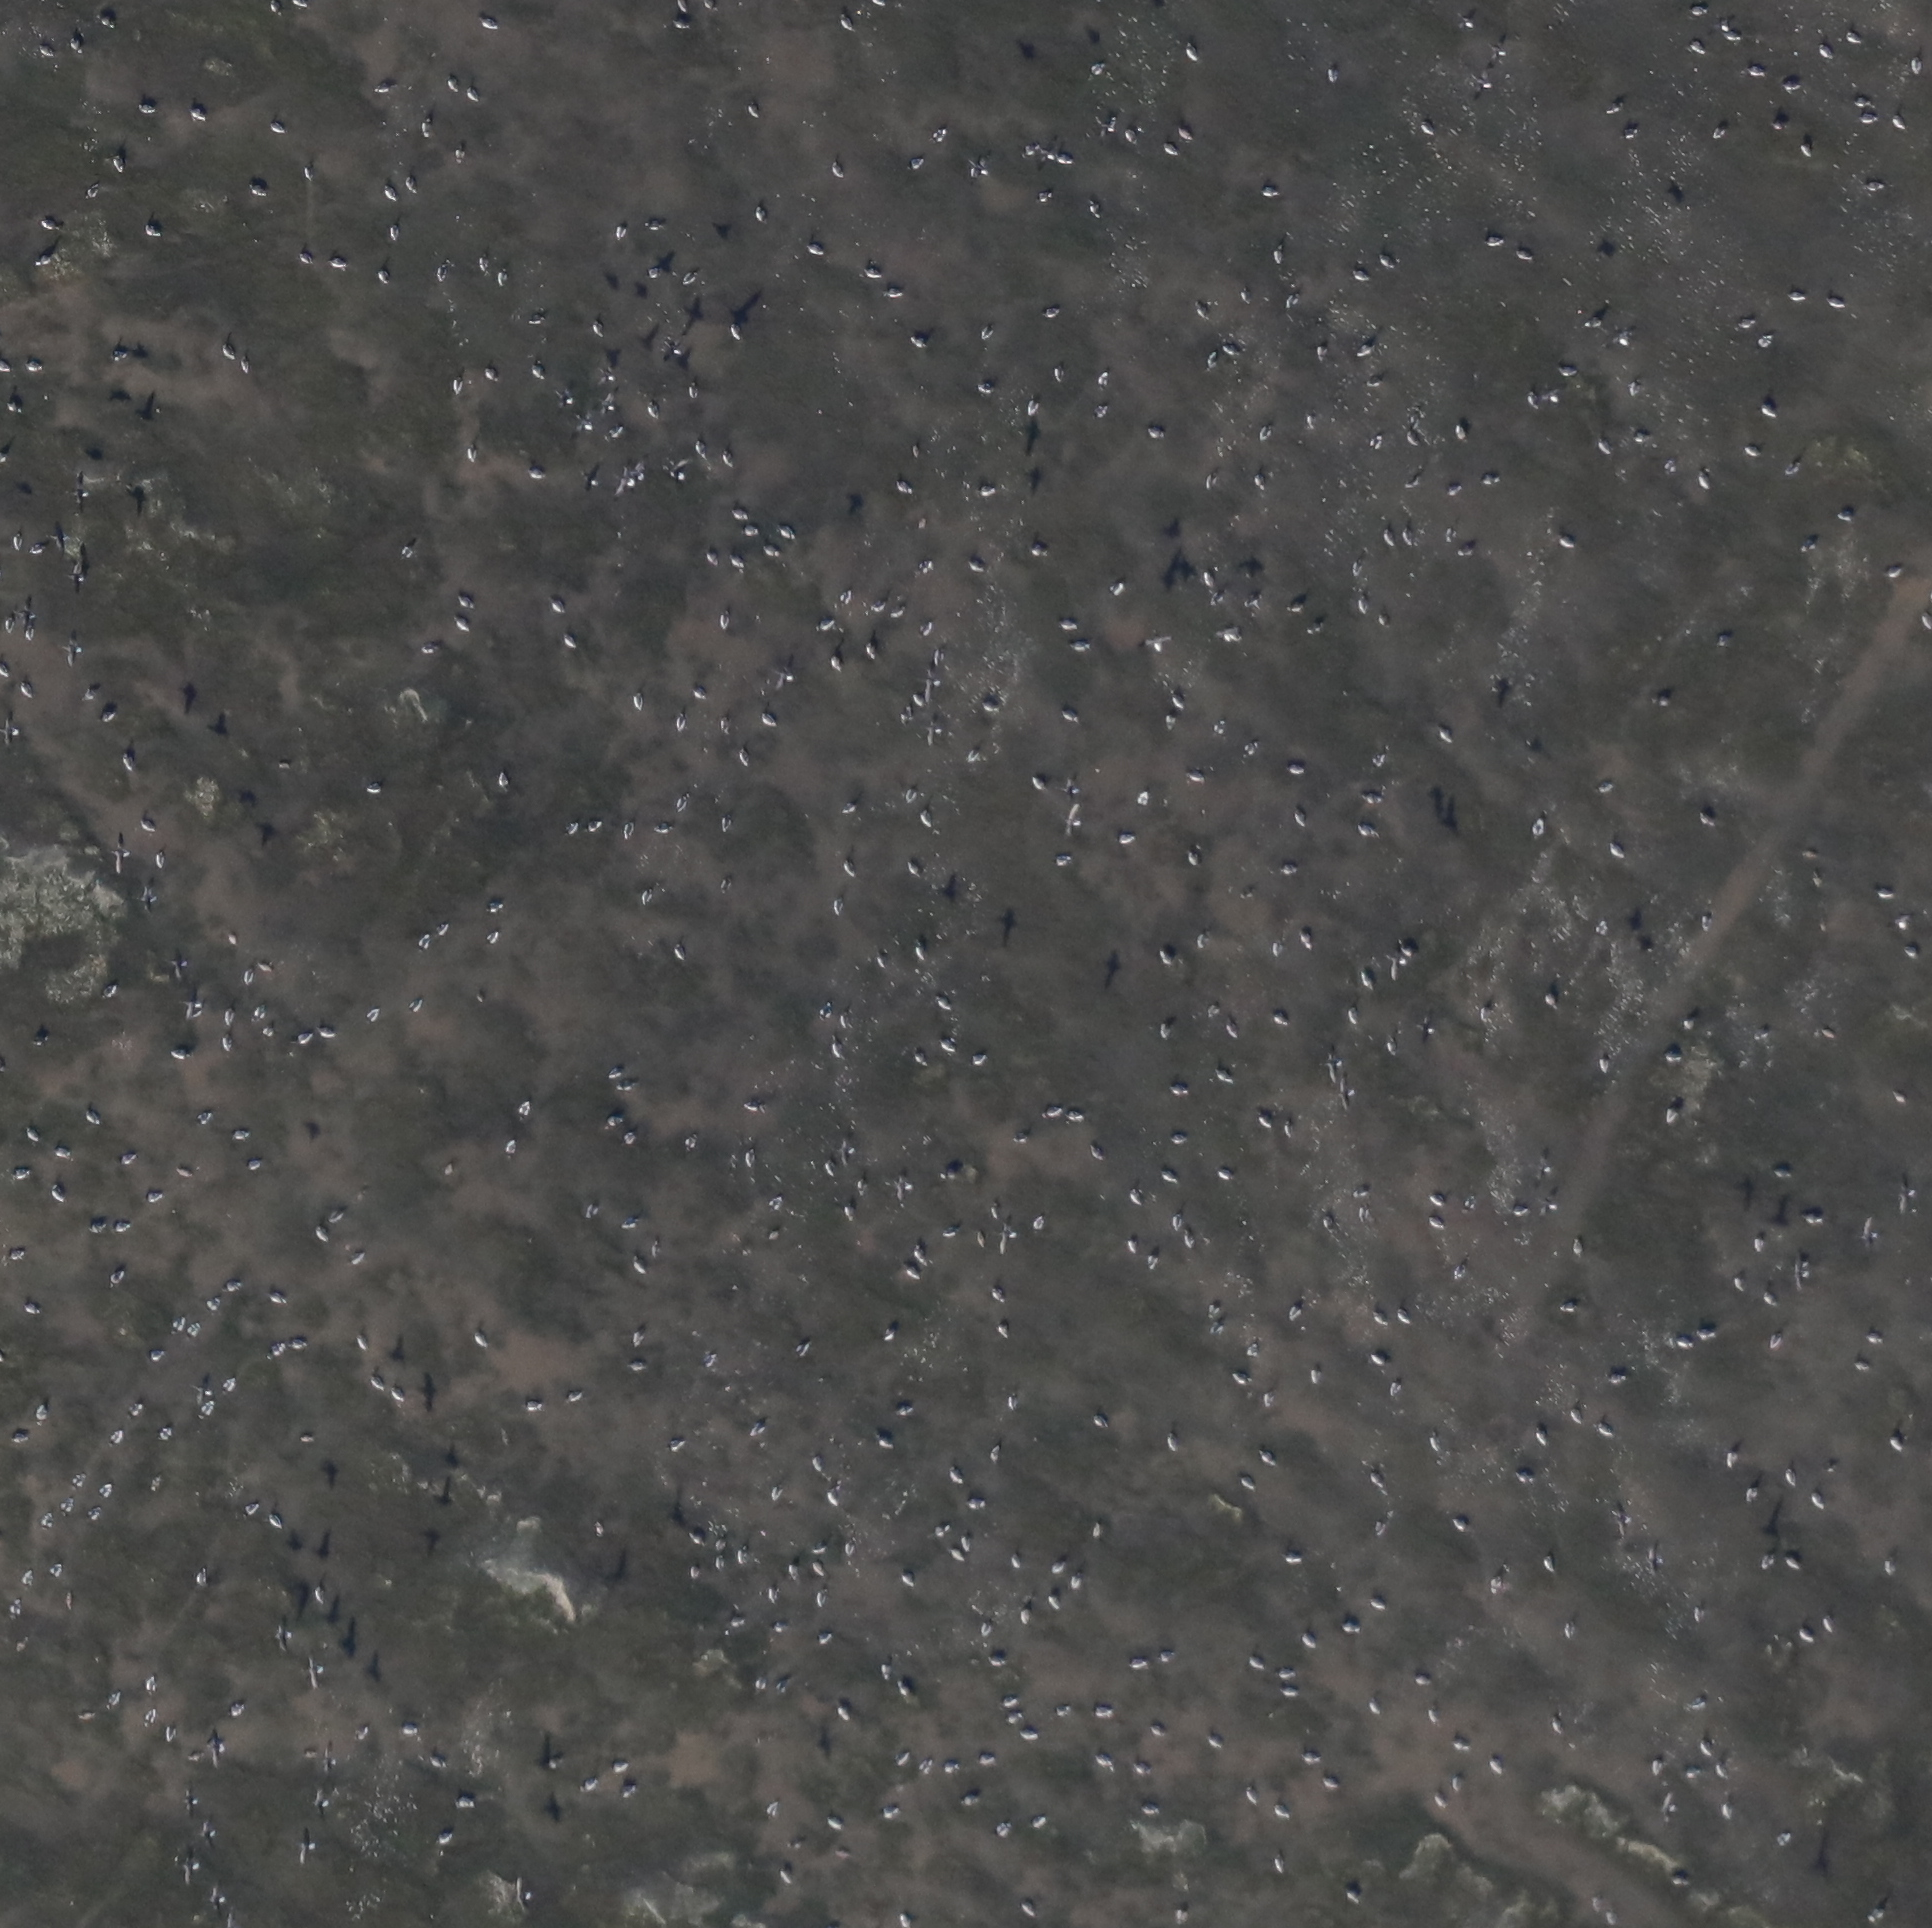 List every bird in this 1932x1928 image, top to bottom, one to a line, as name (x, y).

brant (274, 8)
brant (1699, 10)
brant (304, 13)
brant (1474, 16)
brant (1723, 18)
brant (116, 22)
brant (841, 25)
brant (489, 26)
brant (687, 26)
brant (1855, 36)
brant (1735, 37)
brant (80, 45)
brant (54, 49)
brant (1699, 49)
brant (1832, 49)
brant (1498, 50)
brant (1188, 55)
brant (1915, 68)
brant (1100, 72)
brant (1750, 73)
brant (1334, 77)
brant (453, 83)
brant (1482, 83)
brant (388, 84)
brant (1786, 87)
brant (478, 102)
brant (1608, 104)
brant (1865, 108)
brant (149, 113)
brant (757, 113)
brant (209, 119)
brant (1904, 119)
brant (1439, 120)
brant (1871, 125)
brant (1635, 126)
brant (286, 127)
brant (1108, 127)
brant (1779, 127)
brant (426, 129)
brant (1722, 132)
brant (1184, 135)
brant (950, 137)
brant (1131, 137)
brant (1812, 140)
brant (1030, 147)
brant (466, 155)
brant (1047, 155)
brant (1066, 156)
brant (1172, 156)
brant (924, 161)
brant (126, 169)
brant (841, 170)
brant (316, 173)
brant (980, 173)
brant (416, 179)
brant (1875, 186)
brant (98, 188)
brant (258, 188)
brant (392, 193)
brant (1043, 198)
brant (1265, 198)
brant (1089, 200)
brant (761, 206)
brant (57, 226)
brant (667, 226)
brant (159, 228)
brant (625, 233)
brant (394, 234)
brant (1494, 238)
brant (1277, 249)
brant (817, 253)
brant (1528, 256)
brant (480, 258)
brant (44, 261)
brant (304, 261)
brant (341, 265)
brant (1387, 265)
brant (645, 268)
brant (874, 275)
brant (1357, 275)
brant (446, 277)
brant (691, 279)
brant (387, 281)
brant (505, 283)
brant (899, 289)
brant (1238, 293)
brant (1293, 293)
brant (1795, 297)
brant (1052, 306)
brant (1203, 306)
brant (1842, 309)
brant (1748, 318)
brant (544, 319)
brant (1602, 319)
brant (597, 324)
brant (732, 325)
brant (986, 335)
brant (1631, 339)
brant (1766, 344)
brant (1366, 346)
brant (1227, 347)
brant (919, 348)
brant (227, 351)
brant (673, 351)
brant (1321, 351)
brant (123, 356)
brant (39, 362)
brant (247, 366)
brant (1201, 366)
brant (7, 368)
brant (535, 371)
brant (1105, 372)
brant (1566, 372)
brant (489, 374)
brant (608, 376)
brant (1378, 378)
brant (454, 380)
brant (1052, 380)
brant (1634, 383)
brant (986, 384)
brant (568, 395)
brant (1554, 396)
brant (696, 398)
brant (1538, 398)
brant (1774, 404)
brant (15, 406)
brant (607, 407)
brant (660, 410)
brant (1026, 413)
brant (1321, 414)
brant (1100, 423)
brant (582, 424)
brant (1265, 428)
brant (1162, 431)
brant (625, 435)
brant (1456, 435)
brant (1408, 437)
brant (1639, 437)
brant (1374, 440)
other bird (913, 451)
brant (1755, 452)
brant (1605, 453)
brant (699, 455)
brant (479, 460)
brant (727, 463)
brant (1671, 466)
brant (637, 469)
brant (542, 471)
brant (1803, 472)
brant (679, 473)
brant (1493, 473)
brant (1408, 476)
brant (594, 482)
brant (1260, 485)
brant (1711, 485)
brant (1219, 487)
brant (628, 488)
brant (903, 488)
brant (1459, 489)
brant (993, 490)
brant (78, 496)
brant (1843, 513)
brant (739, 514)
other bird (921, 521)
brant (1457, 531)
brant (64, 534)
brant (791, 534)
brant (749, 536)
brant (1404, 536)
brant (18, 540)
brant (1378, 540)
brant (1563, 540)
brant (406, 543)
brant (1468, 548)
brant (1808, 548)
brant (38, 554)
brant (1039, 554)
brant (772, 555)
brant (710, 558)
brant (738, 563)
brant (1897, 566)
brant (980, 567)
brant (1355, 567)
brant (924, 569)
brant (85, 574)
brant (1203, 574)
brant (1117, 587)
brant (548, 596)
brant (473, 598)
brant (1368, 598)
brant (1213, 599)
brant (844, 601)
brant (876, 603)
brant (1303, 604)
brant (1257, 605)
brant (898, 608)
brant (30, 615)
brant (9, 619)
brant (723, 619)
brant (1392, 622)
brant (1925, 627)
brant (933, 628)
brant (460, 629)
brant (1071, 629)
brant (1320, 629)
brant (834, 631)
brant (30, 634)
brant (1227, 634)
brant (572, 643)
brant (1161, 644)
brant (73, 649)
brant (876, 649)
brant (1724, 649)
brant (434, 650)
brant (37, 652)
brant (946, 656)
brant (1085, 659)
brant (841, 661)
brant (8, 663)
brant (933, 681)
brant (784, 682)
brant (37, 687)
brant (1184, 687)
brant (699, 691)
brant (91, 702)
brant (636, 702)
brant (919, 705)
brant (1665, 708)
brant (988, 709)
brant (1073, 711)
brant (907, 715)
brant (1168, 718)
brant (120, 720)
brant (775, 722)
brant (728, 724)
brant (1219, 730)
brant (1444, 732)
brant (686, 734)
brant (936, 734)
brant (1, 735)
brant (984, 750)
brant (1256, 750)
brant (747, 762)
brant (1382, 763)
other bird (282, 766)
brant (1291, 766)
brant (135, 770)
brant (1198, 776)
brant (496, 777)
brant (371, 785)
brant (1039, 785)
brant (1153, 794)
brant (1608, 794)
brant (1069, 795)
brant (913, 797)
brant (686, 799)
brant (1373, 805)
brant (850, 806)
brant (1295, 813)
brant (929, 815)
brant (596, 825)
brant (1697, 827)
brant (1072, 828)
brant (1544, 828)
brant (147, 829)
brant (663, 830)
brant (726, 833)
brant (573, 834)
brant (632, 835)
brant (1370, 835)
brant (1134, 839)
brant (1613, 853)
brant (1191, 857)
other bird (1812, 857)
brant (1070, 859)
brant (159, 860)
brant (123, 861)
brant (858, 864)
brant (921, 869)
brant (1298, 871)
other bird (1817, 881)
brant (725, 886)
brant (1877, 888)
brant (1253, 898)
brant (651, 900)
brant (494, 902)
brant (836, 902)
brant (151, 908)
brant (1904, 918)
brant (1714, 920)
other bird (1821, 928)
brant (1596, 929)
brant (442, 931)
other bird (233, 938)
brant (490, 941)
brant (1200, 941)
brant (1312, 941)
brant (1411, 947)
brant (1279, 948)
brant (426, 949)
brant (684, 953)
brant (921, 955)
brant (1162, 955)
brant (1928, 956)
other bird (263, 966)
brant (1387, 969)
brant (183, 970)
brant (887, 971)
brant (250, 979)
brant (1368, 982)
brant (120, 987)
other bird (477, 997)
brant (1552, 1000)
brant (946, 1006)
brant (822, 1008)
brant (1208, 1008)
brant (198, 1009)
brant (418, 1009)
brant (1356, 1009)
brant (227, 1014)
brant (372, 1014)
brant (263, 1015)
brant (1488, 1017)
brant (844, 1018)
brant (1280, 1018)
brant (1689, 1027)
brant (1170, 1031)
brant (1429, 1031)
other bird (1831, 1031)
brant (43, 1035)
brant (1226, 1036)
brant (270, 1037)
brant (331, 1037)
brant (303, 1042)
brant (236, 1045)
brant (951, 1045)
brant (1671, 1045)
brant (1385, 1047)
brant (185, 1049)
brant (838, 1050)
brant (923, 1051)
brant (988, 1057)
brant (614, 1064)
brant (3, 1066)
brant (1332, 1067)
brant (1604, 1068)
brant (1227, 1072)
brant (628, 1088)
brant (1185, 1090)
brant (1349, 1090)
other bird (1898, 1097)
brant (755, 1102)
brant (531, 1108)
brant (1676, 1109)
brant (1052, 1116)
brant (1255, 1119)
brant (215, 1120)
brant (99, 1122)
brant (614, 1122)
brant (1076, 1122)
brant (1286, 1126)
brant (44, 1132)
brant (1177, 1133)
brant (245, 1136)
brant (689, 1136)
brant (636, 1137)
brant (1019, 1137)
brant (512, 1150)
brant (131, 1153)
brant (68, 1155)
brant (841, 1155)
brant (1546, 1155)
brant (1100, 1156)
brant (752, 1163)
brant (251, 1165)
brant (823, 1167)
brant (1168, 1168)
other bird (448, 1171)
other bird (187, 1172)
brant (31, 1178)
brant (954, 1178)
brant (1782, 1179)
brant (1223, 1180)
brant (867, 1183)
brant (1366, 1184)
brant (909, 1185)
brant (67, 1190)
brant (1132, 1192)
brant (1909, 1192)
brant (1433, 1193)
brant (156, 1197)
brant (851, 1198)
brant (1474, 1199)
brant (774, 1209)
brant (594, 1210)
brant (1552, 1210)
brant (337, 1211)
brant (1366, 1211)
brant (990, 1214)
brant (1518, 1215)
brant (1047, 1219)
brant (1322, 1221)
brant (1809, 1221)
brant (1174, 1223)
brant (1441, 1223)
brant (126, 1225)
brant (102, 1226)
brant (628, 1226)
brant (1874, 1230)
brant (313, 1232)
brant (951, 1236)
brant (1194, 1238)
other bird (980, 1241)
brant (1586, 1241)
brant (1762, 1241)
brant (1005, 1250)
brant (1129, 1251)
brant (656, 1252)
brant (16, 1254)
brant (921, 1254)
brant (363, 1260)
brant (1803, 1263)
brant (1461, 1265)
brant (1147, 1268)
brant (639, 1270)
brant (126, 1271)
brant (917, 1277)
brant (1744, 1283)
brant (1806, 1284)
brant (239, 1287)
brant (995, 1294)
brant (1778, 1296)
brant (278, 1300)
brant (27, 1308)
brant (216, 1308)
brant (1582, 1308)
brant (1215, 1312)
brant (1403, 1312)
brant (1293, 1314)
brant (1380, 1316)
brant (180, 1324)
brant (1714, 1328)
brant (1011, 1330)
brant (895, 1337)
brant (194, 1340)
brant (482, 1340)
brant (1207, 1340)
brant (357, 1341)
brant (637, 1343)
brant (303, 1345)
brant (1261, 1346)
brant (1689, 1346)
brant (1783, 1346)
brant (1875, 1348)
brant (275, 1349)
brant (806, 1349)
brant (158, 1357)
brant (714, 1357)
brant (1379, 1358)
brant (1866, 1373)
brant (637, 1375)
brant (1322, 1377)
brant (1239, 1378)
brant (1616, 1381)
brant (228, 1384)
brant (382, 1384)
brant (1404, 1385)
brant (203, 1387)
brant (582, 1399)
brant (1022, 1399)
brant (401, 1402)
brant (1263, 1405)
brant (1576, 1406)
brant (526, 1407)
brant (133, 1411)
brant (911, 1413)
brant (42, 1414)
brant (210, 1414)
brant (1112, 1428)
brant (760, 1430)
brant (1607, 1432)
brant (1545, 1436)
brant (165, 1437)
brant (675, 1437)
other bird (301, 1440)
brant (1443, 1442)
brant (15, 1444)
brant (883, 1444)
brant (1734, 1444)
brant (1895, 1444)
brant (119, 1446)
brant (1171, 1446)
brant (996, 1460)
brant (828, 1462)
brant (1267, 1465)
brant (1844, 1466)
brant (958, 1473)
brant (84, 1474)
brant (1528, 1476)
brant (1794, 1478)
brant (1247, 1488)
brant (1375, 1489)
brant (781, 1494)
brant (1754, 1494)
brant (106, 1495)
brant (1835, 1496)
brant (844, 1501)
brant (67, 1502)
brant (982, 1503)
brant (251, 1507)
brant (1457, 1517)
brant (40, 1518)
brant (94, 1519)
brant (287, 1523)
brant (937, 1526)
brant (1617, 1527)
brant (1382, 1531)
brant (692, 1533)
brant (1089, 1537)
brant (723, 1545)
brant (1765, 1549)
brant (817, 1550)
brant (971, 1550)
brant (753, 1554)
brant (852, 1554)
brant (1291, 1554)
brant (1655, 1557)
brant (957, 1561)
brant (1791, 1561)
brant (1014, 1563)
brant (1904, 1563)
brant (722, 1565)
brant (1052, 1565)
brant (821, 1567)
brant (1550, 1567)
brant (788, 1568)
brant (691, 1575)
brant (30, 1577)
brant (61, 1577)
brant (204, 1578)
brant (911, 1580)
brant (1076, 1581)
brant (1506, 1584)
brant (333, 1589)
brant (778, 1596)
other bird (69, 1597)
brant (814, 1597)
brant (1381, 1606)
brant (17, 1608)
brant (1065, 1608)
brant (739, 1618)
brant (1031, 1618)
brant (1832, 1620)
brant (1702, 1621)
brant (989, 1624)
brant (1356, 1624)
brant (776, 1627)
brant (282, 1636)
brant (1577, 1636)
brant (1307, 1637)
brant (832, 1640)
other bird (21, 1644)
brant (1811, 1646)
brant (1162, 1655)
brant (994, 1656)
brant (1136, 1667)
brant (313, 1669)
brant (887, 1670)
brant (1261, 1672)
brant (1287, 1673)
brant (762, 1676)
brant (1426, 1678)
brant (788, 1685)
brant (153, 1686)
brant (898, 1687)
brant (1290, 1695)
brant (1013, 1697)
brant (115, 1699)
brant (1369, 1703)
brant (1706, 1704)
brant (1071, 1709)
brant (1112, 1710)
brant (840, 1711)
other bird (84, 1713)
brant (1012, 1713)
brant (238, 1714)
brant (1438, 1716)
brant (1569, 1716)
brant (149, 1717)
brant (1158, 1726)
brant (162, 1729)
brant (365, 1729)
brant (411, 1731)
brant (1215, 1737)
brant (1025, 1738)
brant (1706, 1739)
brant (218, 1744)
brant (1464, 1744)
brant (1309, 1746)
other bird (197, 1752)
other bird (309, 1752)
brant (987, 1753)
brant (1108, 1755)
brant (904, 1757)
brant (333, 1758)
brant (1507, 1761)
brant (620, 1764)
brant (1664, 1764)
brant (1726, 1764)
brant (562, 1765)
brant (443, 1767)
brant (929, 1767)
brant (952, 1767)
brant (1143, 1768)
brant (1693, 1775)
brant (1332, 1784)
brant (1461, 1784)
brant (590, 1788)
brant (634, 1792)
brant (1249, 1793)
brant (1437, 1796)
brant (189, 1797)
brant (334, 1797)
brant (964, 1797)
brant (1156, 1799)
brant (1731, 1802)
brant (472, 1803)
brant (1666, 1803)
brant (776, 1804)
brant (1279, 1812)
brant (889, 1816)
brant (1045, 1817)
brant (834, 1822)
brant (215, 1826)
brant (1000, 1829)
brant (448, 1842)
brant (1784, 1842)
brant (799, 1850)
brant (306, 1851)
other bird (842, 1851)
brant (193, 1859)
brant (1281, 1863)
brant (788, 1876)
brant (1689, 1883)
brant (1598, 1893)
brant (1356, 1901)
brant (216, 1904)
brant (518, 1905)
brant (1029, 1913)
brant (1875, 1913)
brant (1612, 1916)
brant (912, 1917)
brant (1183, 1919)